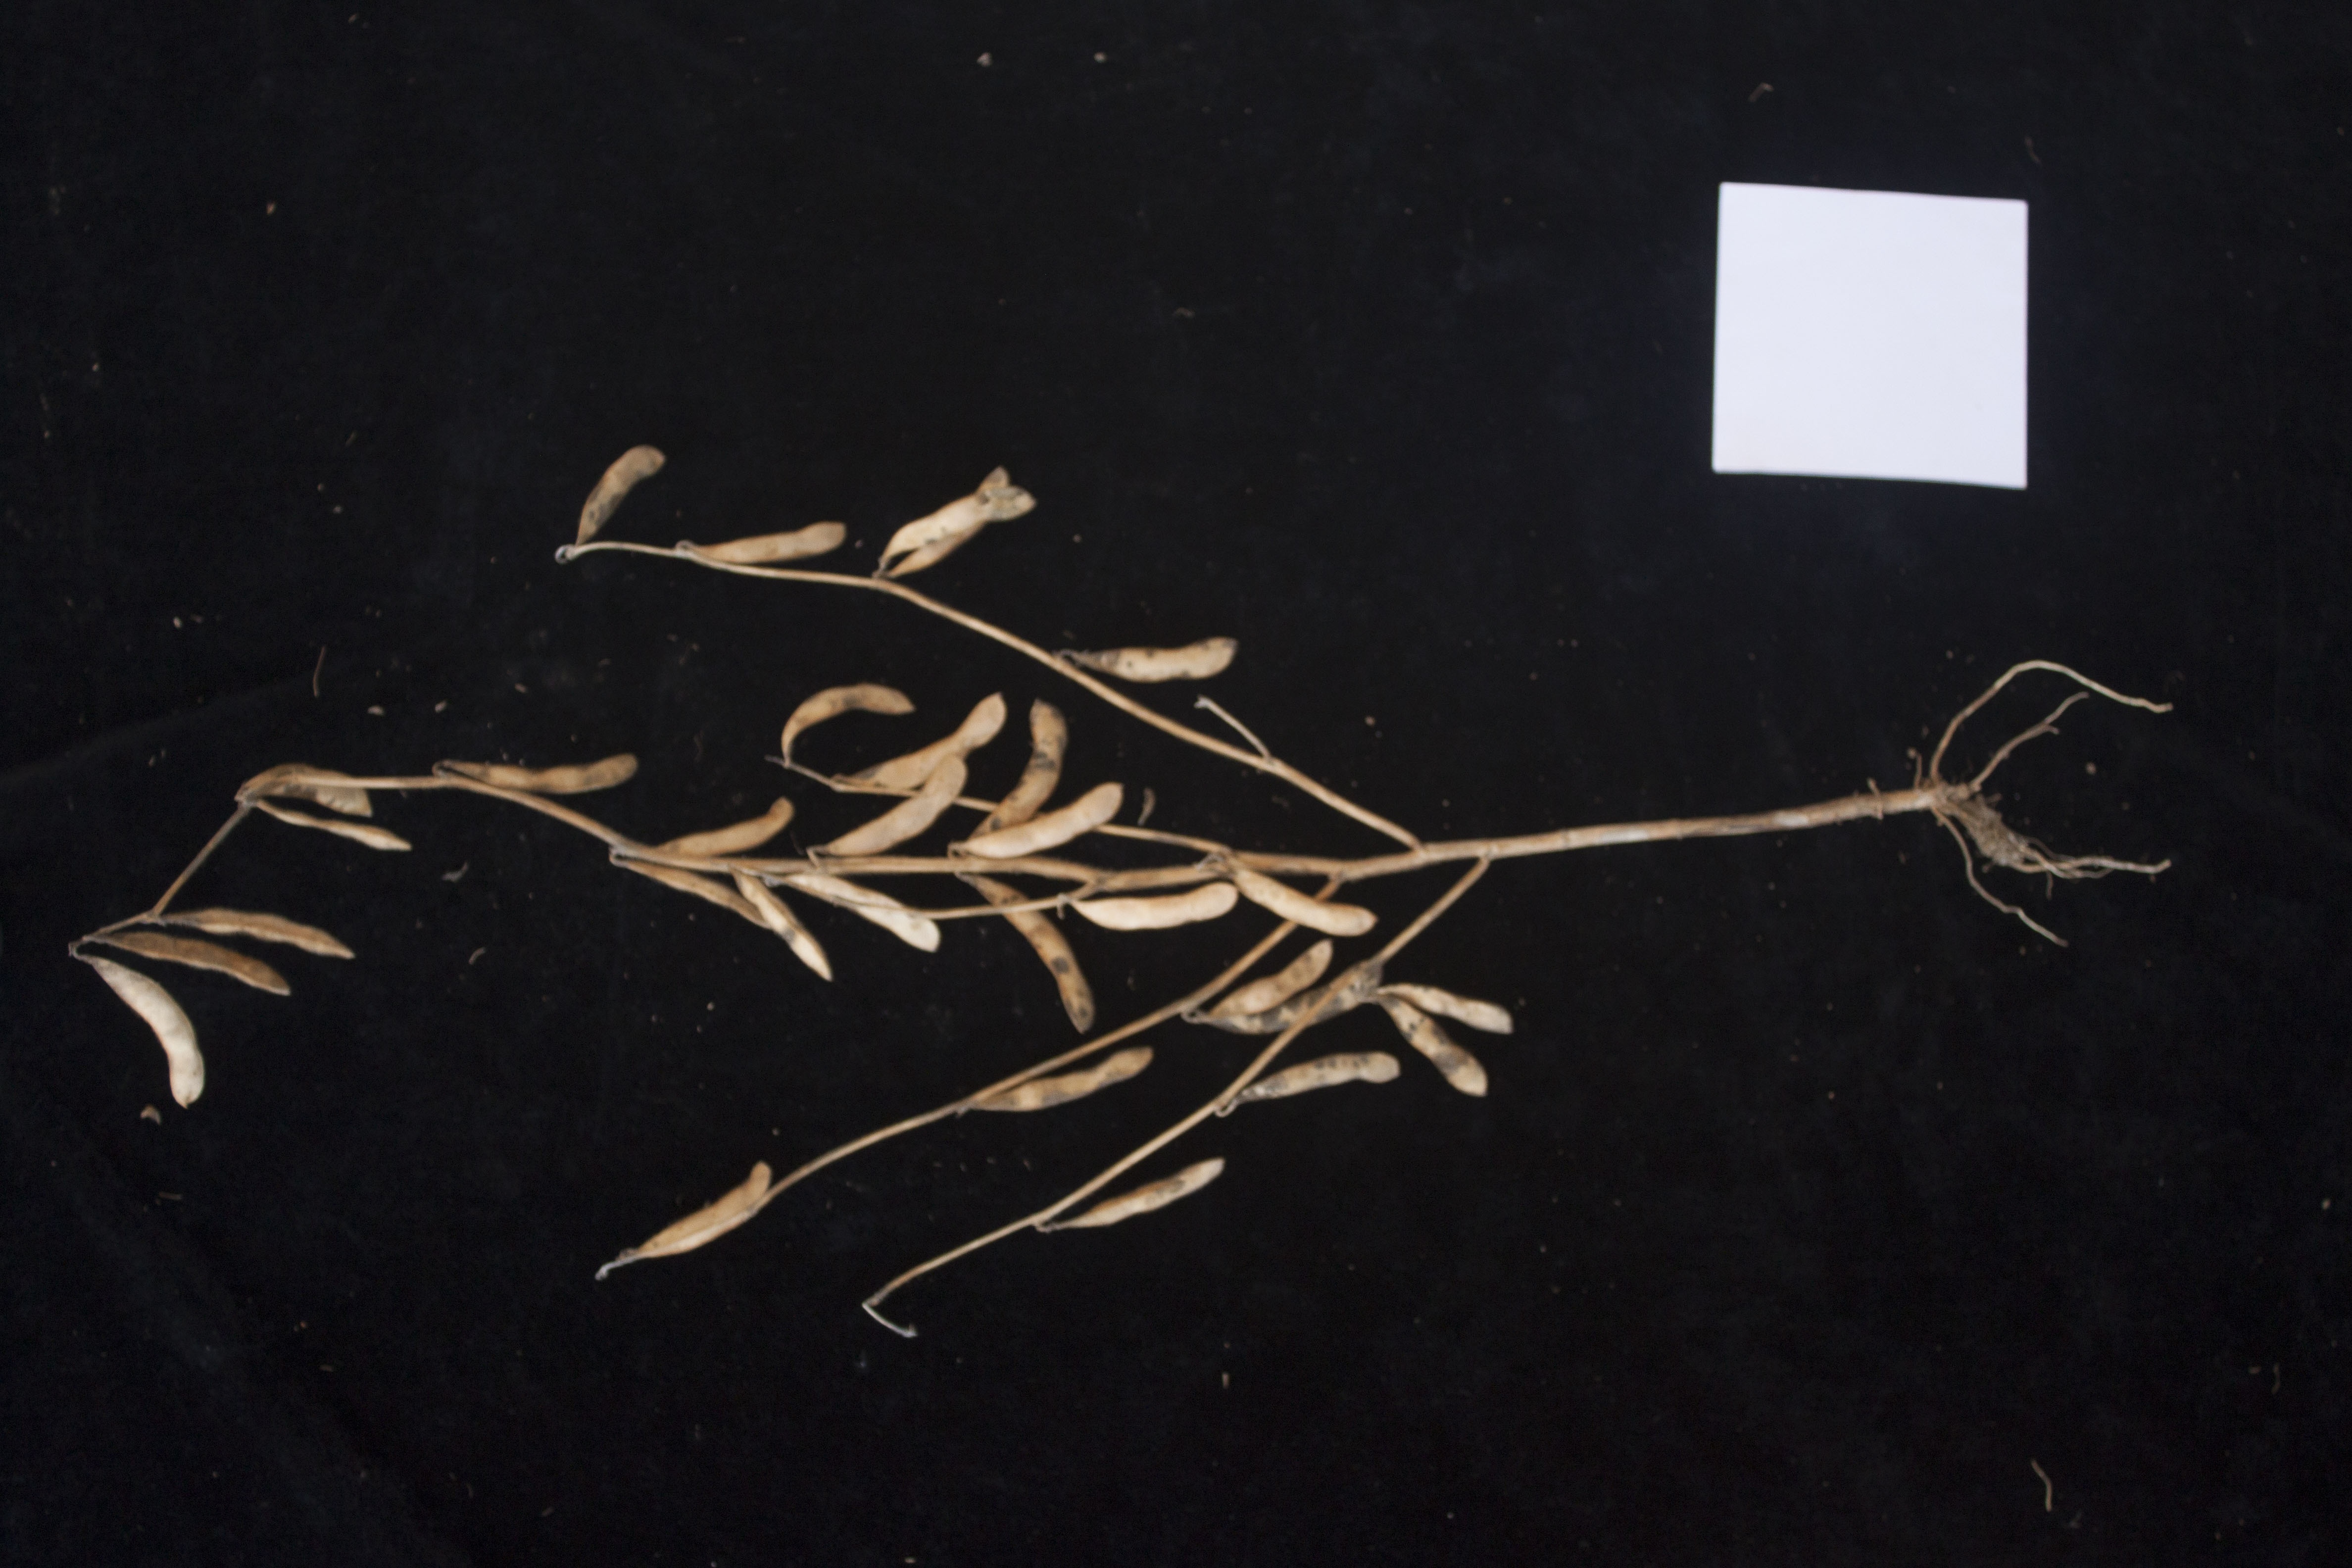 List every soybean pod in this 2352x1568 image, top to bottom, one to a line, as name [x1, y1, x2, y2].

soybean pod [575, 447, 662, 547]
soybean pod [889, 470, 1011, 578]
soybean pod [881, 488, 1037, 579]
soybean pod [689, 523, 847, 564]
soybean pod [1061, 638, 1236, 684]
soybean pod [780, 686, 913, 766]
soybean pod [833, 693, 1007, 791]
soybean pod [960, 698, 1066, 863]
soybean pod [816, 753, 967, 856]
soybean pod [446, 754, 637, 793]
soybean pod [239, 766, 372, 819]
soybean pod [954, 781, 1121, 860]
soybean pod [248, 800, 414, 852]
soybean pod [632, 801, 793, 861]
soybean pod [1227, 860, 1377, 935]
soybean pod [609, 861, 772, 928]
soybean pod [734, 872, 831, 982]
soybean pod [954, 874, 1093, 1036]
soybean pod [775, 875, 940, 953]
soybean pod [1066, 882, 1239, 933]
soybean pod [149, 908, 355, 958]
soybean pod [90, 931, 291, 996]
soybean pod [1210, 942, 1331, 1020]
soybean pod [77, 956, 204, 1112]
soybean pod [1204, 963, 1380, 1032]
soybean pod [1363, 986, 1512, 1034]
soybean pod [1355, 996, 1486, 1096]
soybean pod [963, 1046, 1153, 1112]
soybean pod [1229, 1052, 1397, 1109]
soybean pod [1047, 1158, 1225, 1232]
soybean pod [624, 1161, 772, 1263]